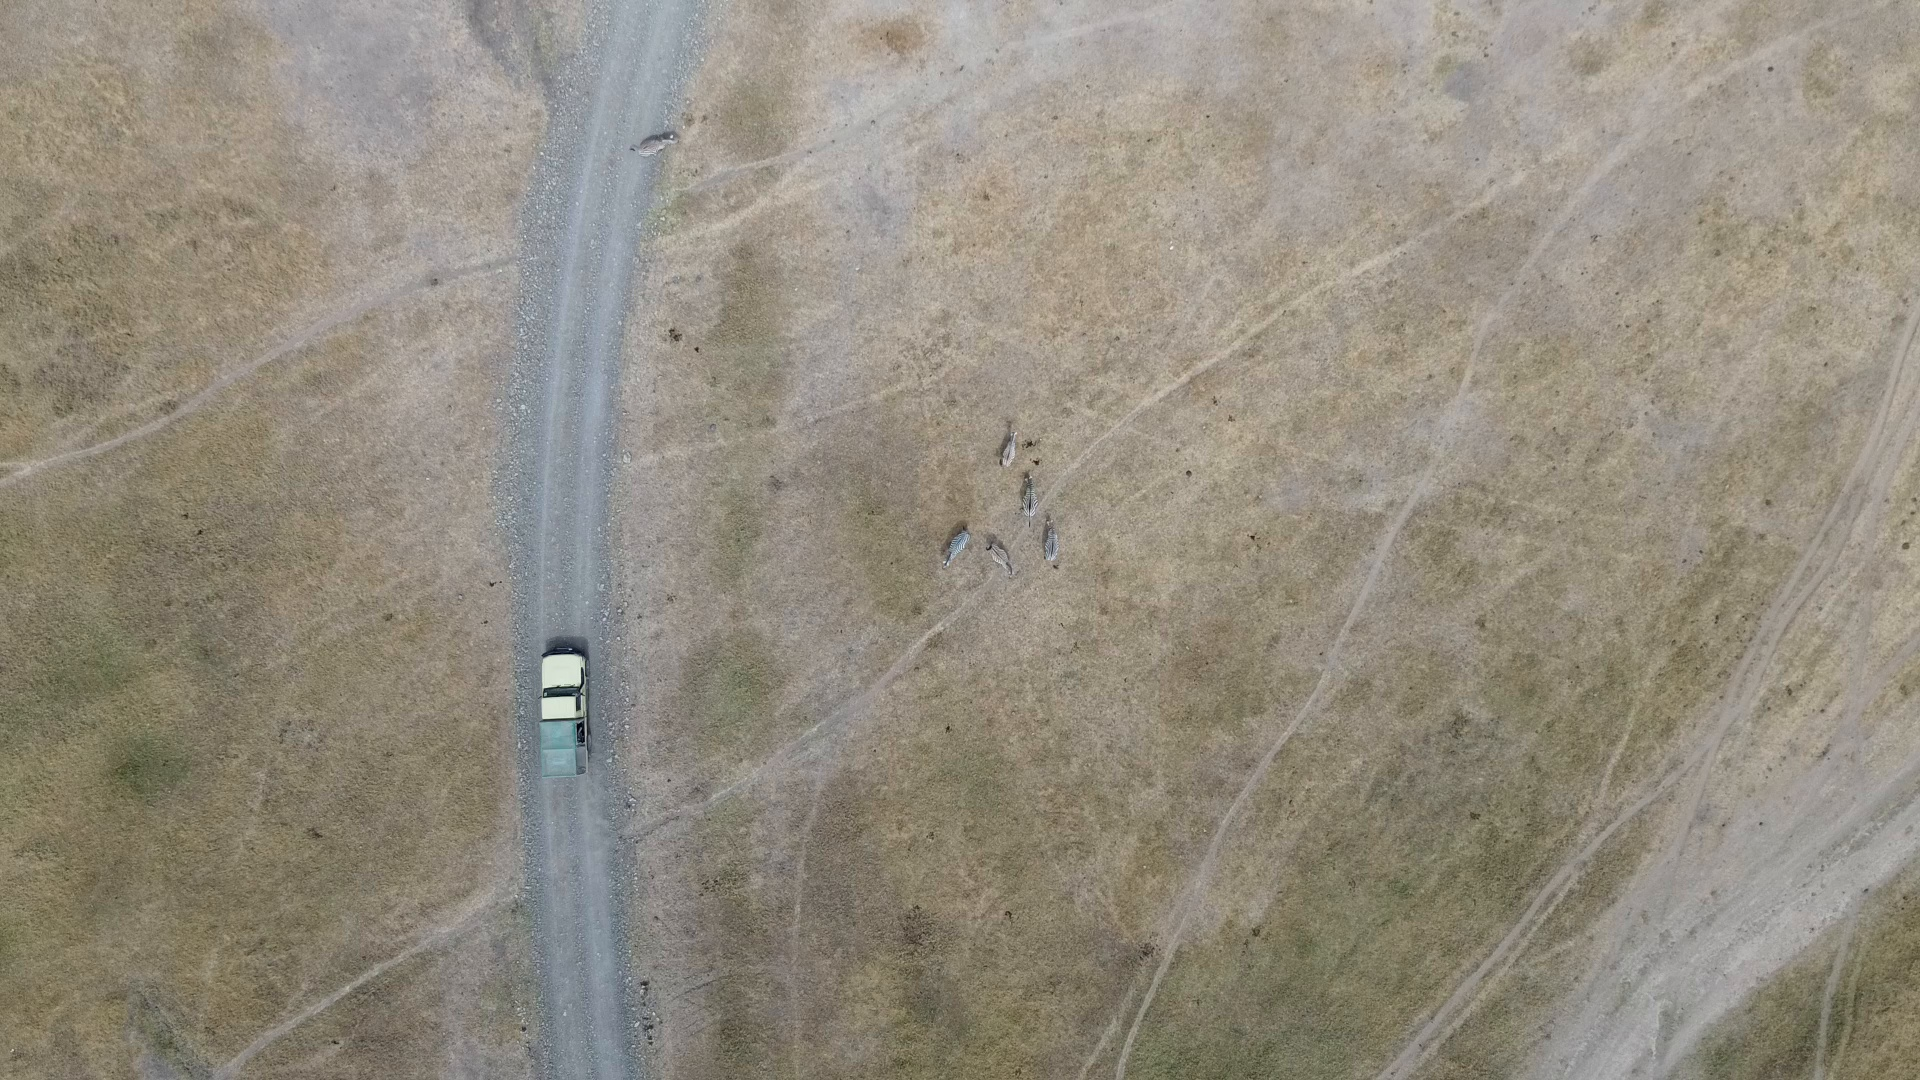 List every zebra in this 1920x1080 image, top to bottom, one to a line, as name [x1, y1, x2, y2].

zebra [617, 132, 679, 162]
zebra [998, 430, 1019, 469]
zebra [1022, 475, 1039, 518]
zebra [1043, 519, 1061, 564]
zebra [940, 530, 972, 571]
zebra [984, 540, 1018, 581]